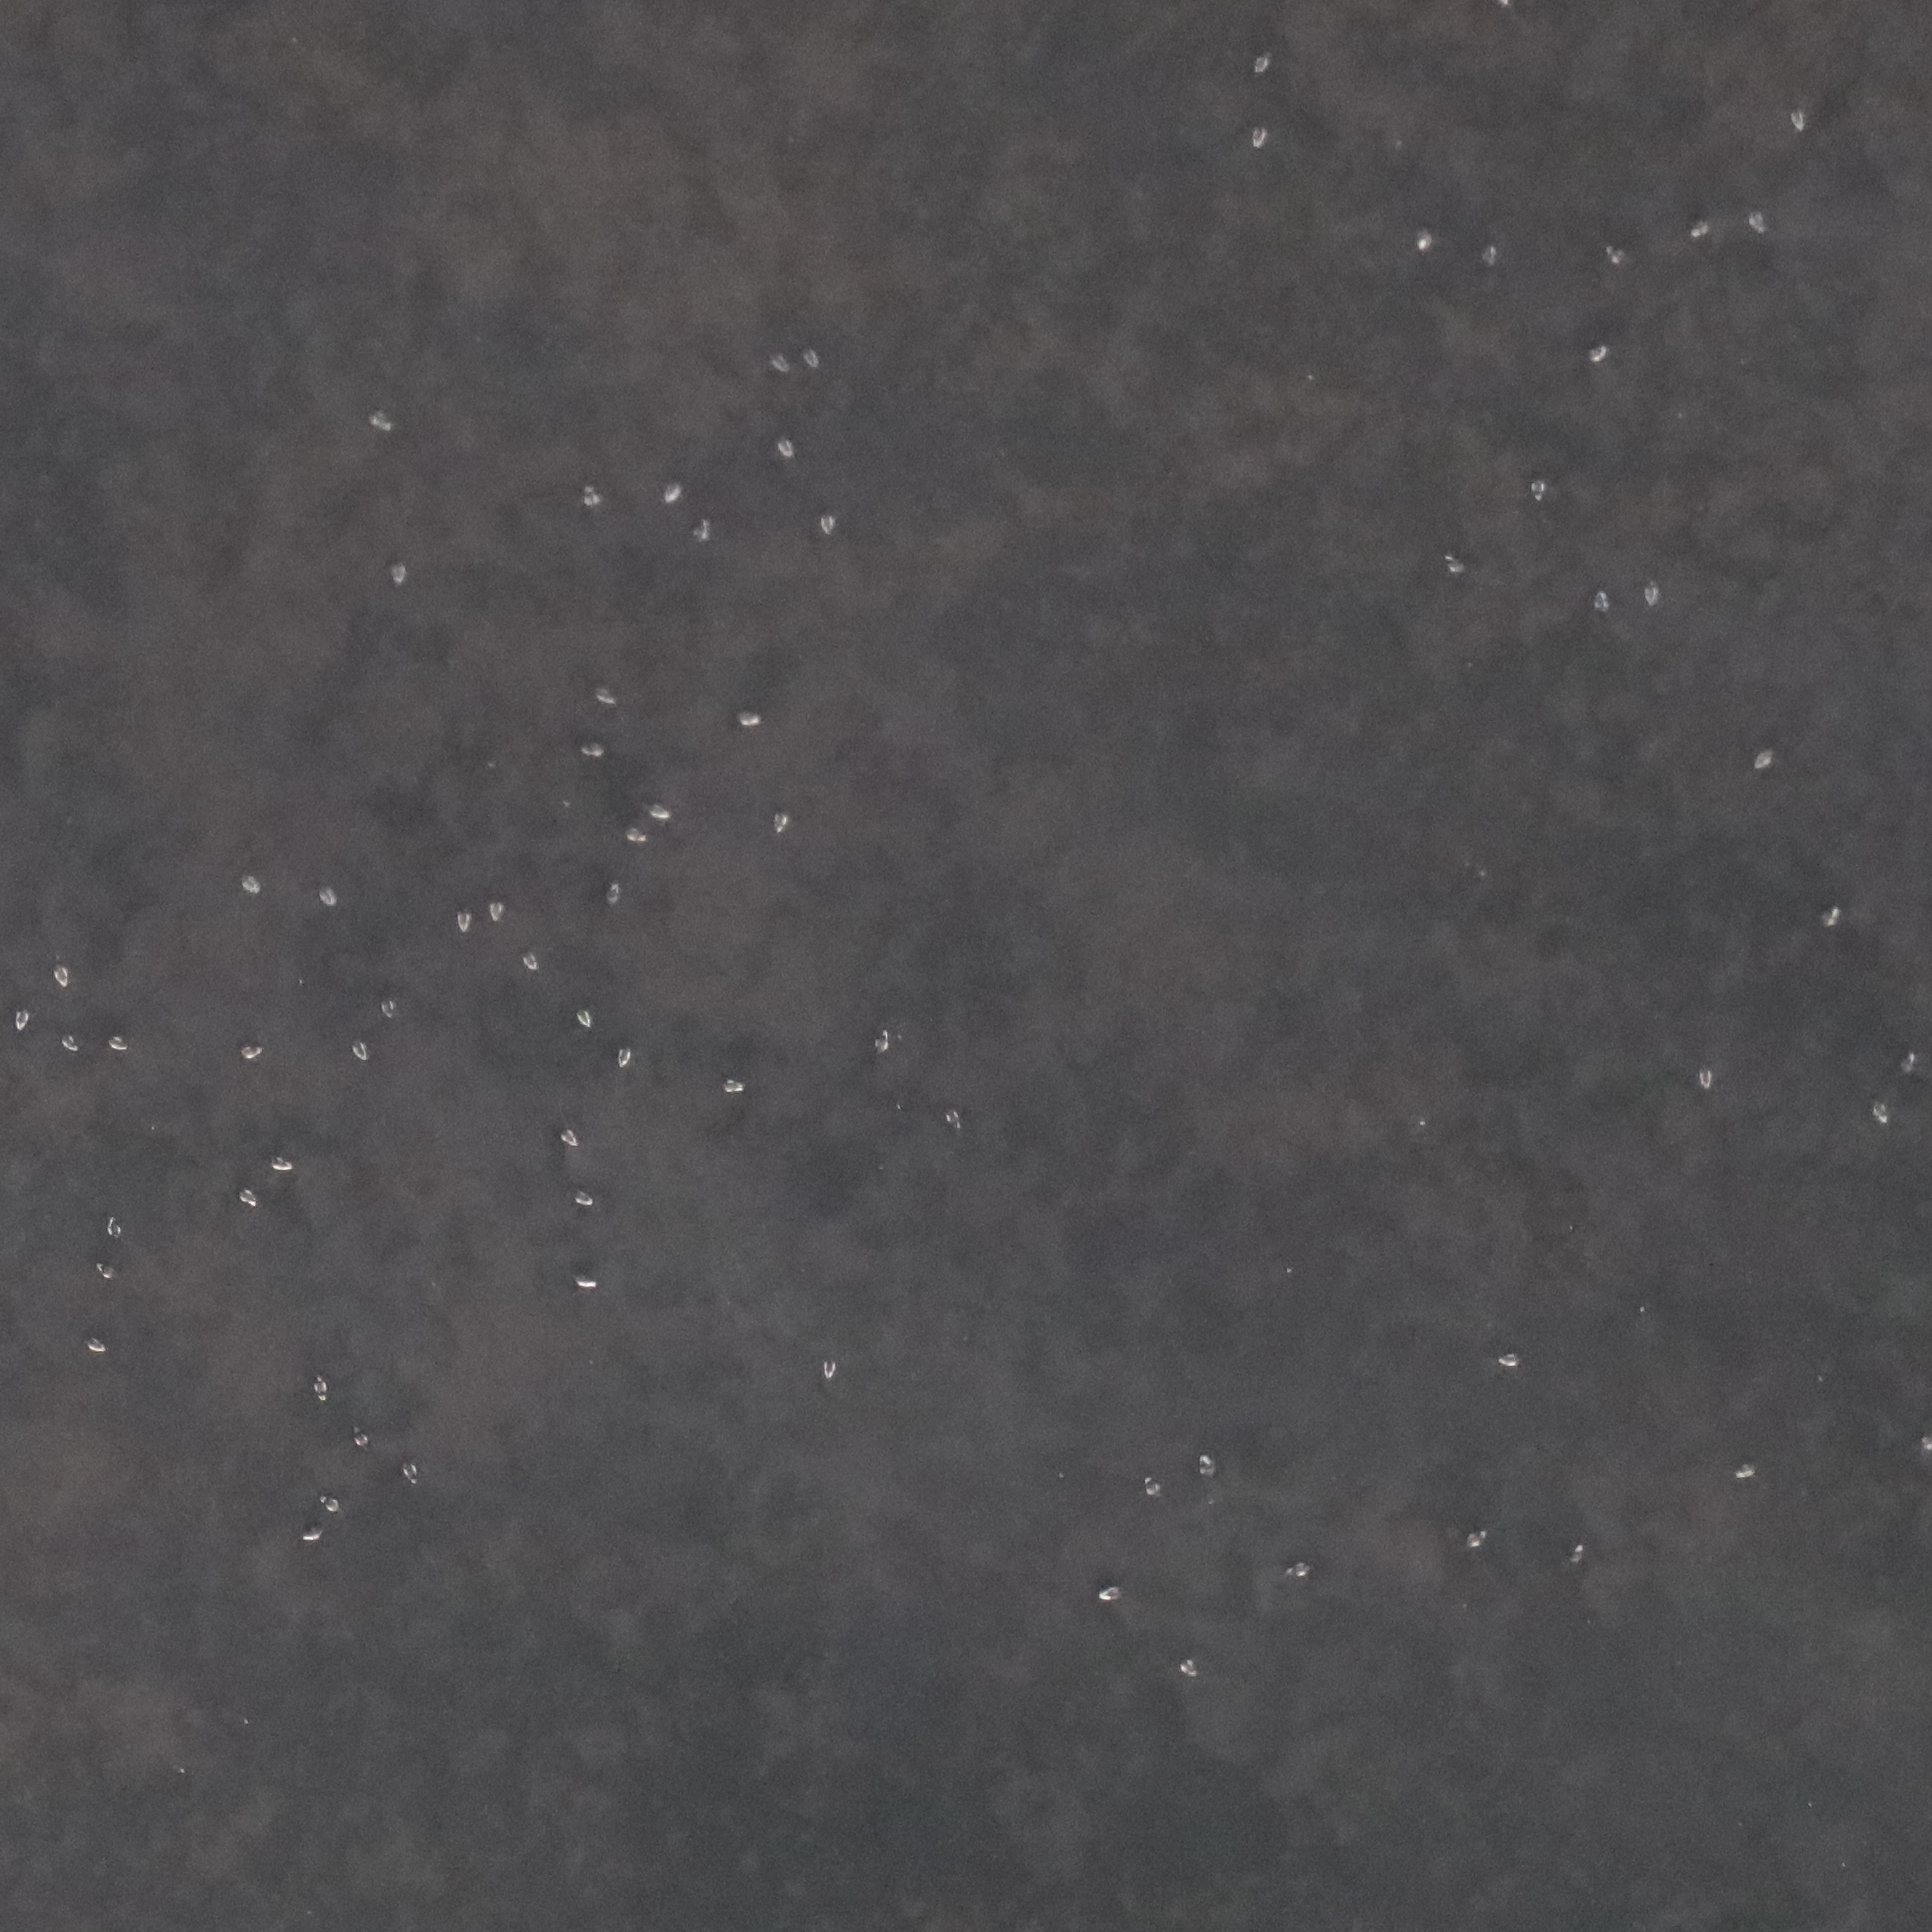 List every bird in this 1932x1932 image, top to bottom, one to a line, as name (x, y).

brant (1260, 65)
brant (1798, 119)
brant (1260, 135)
brant (1766, 225)
brant (1697, 229)
brant (1426, 238)
brant (1492, 253)
brant (1617, 255)
brant (1598, 353)
brant (817, 364)
brant (774, 367)
brant (380, 418)
brant (785, 442)
brant (1538, 489)
brant (597, 491)
brant (674, 491)
brant (827, 526)
brant (700, 531)
brant (1448, 569)
brant (395, 574)
brant (1651, 601)
brant (1594, 608)
brant (597, 696)
brant (750, 718)
brant (591, 754)
brant (1754, 763)
brant (652, 814)
brant (780, 823)
brant (635, 834)
brant (258, 892)
brant (613, 898)
brant (336, 899)
brant (496, 911)
brant (1831, 918)
brant (463, 920)
brant (532, 964)
brant (62, 975)
brant (388, 1007)
brant (584, 1017)
brant (21, 1018)
brant (69, 1042)
brant (881, 1043)
brant (117, 1044)
brant (359, 1049)
brant (251, 1053)
brant (624, 1056)
brant (1912, 1067)
brant (1705, 1078)
brant (733, 1086)
brant (1881, 1111)
brant (953, 1119)
brant (567, 1137)
brant (277, 1154)
brant (247, 1196)
brant (583, 1197)
brant (115, 1228)
brant (107, 1270)
brant (584, 1275)
brant (95, 1344)
brant (1509, 1359)
brant (824, 1373)
brant (320, 1387)
brant (361, 1439)
brant (1930, 1439)
brant (1210, 1467)
brant (410, 1472)
brant (1747, 1474)
brant (1153, 1488)
brant (330, 1504)
brant (313, 1532)
brant (1475, 1540)
brant (1579, 1557)
brant (1299, 1570)
brant (1112, 1593)
brant (1189, 1667)